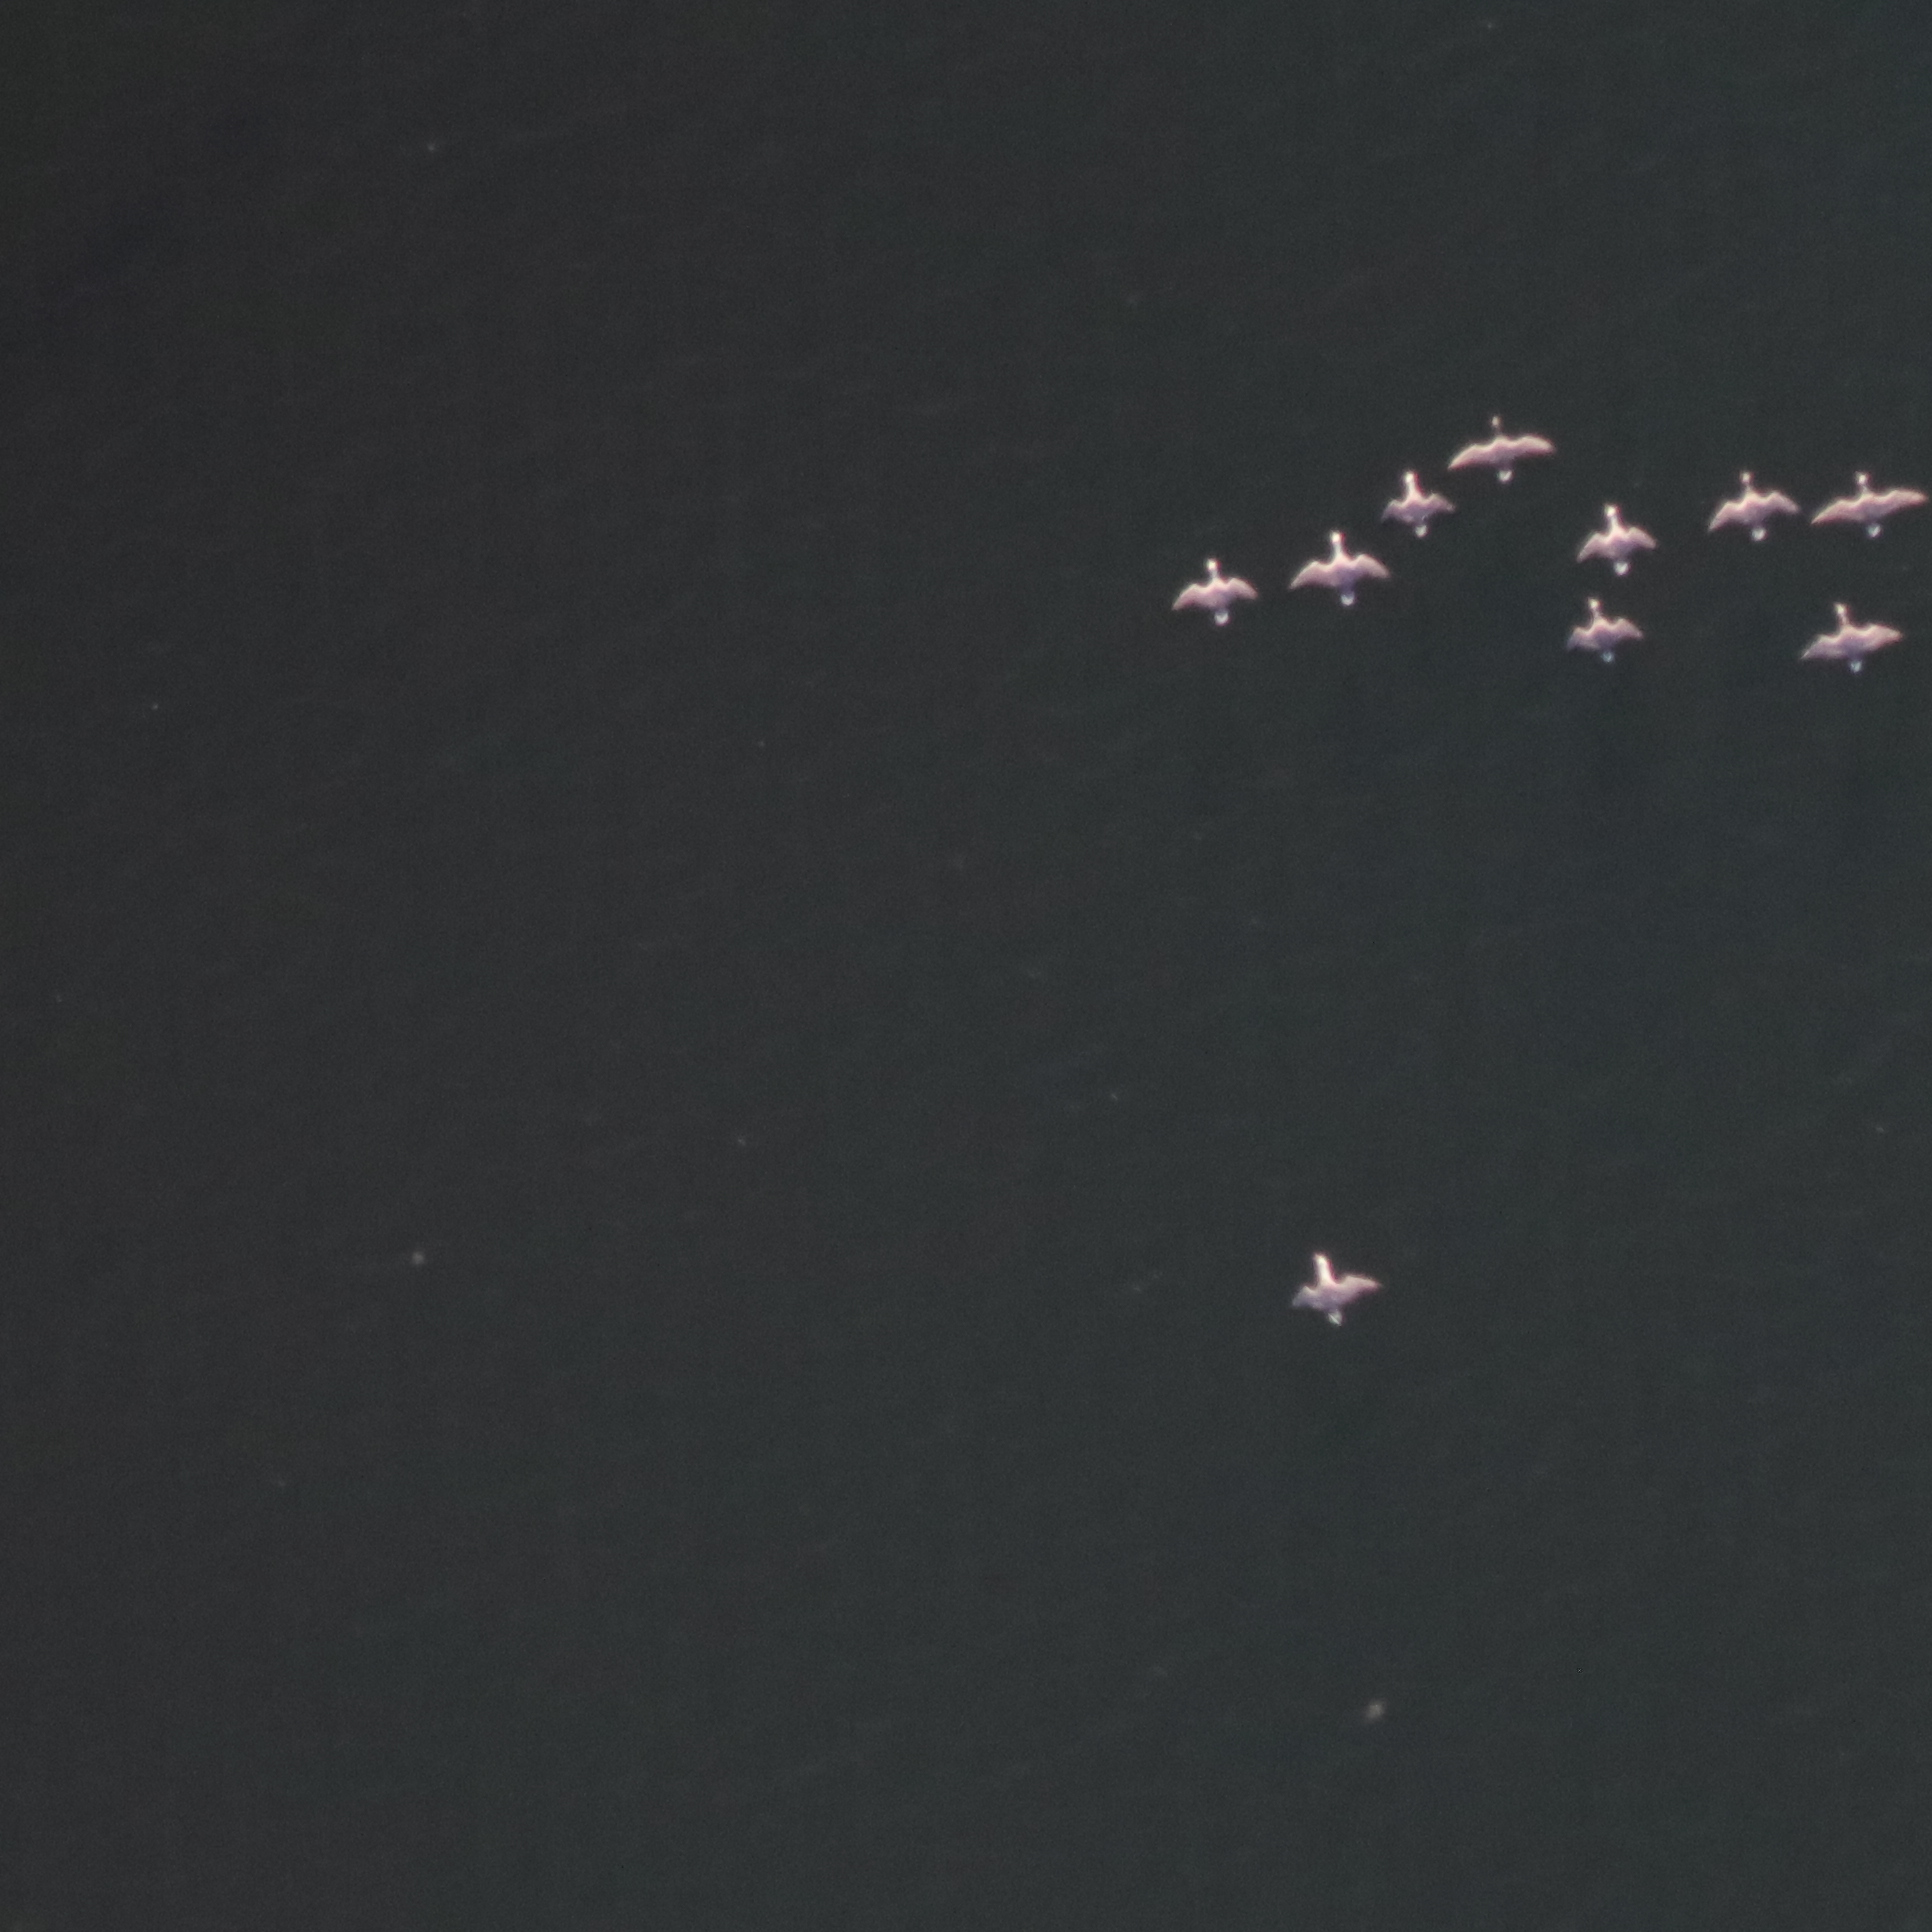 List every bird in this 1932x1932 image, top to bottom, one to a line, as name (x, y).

emperor goose (1504, 453)
emperor goose (1422, 506)
emperor goose (1872, 506)
emperor goose (1752, 507)
emperor goose (1617, 542)
emperor goose (1339, 569)
emperor goose (1210, 589)
emperor goose (1593, 633)
emperor goose (1862, 634)
emperor goose (1332, 1290)